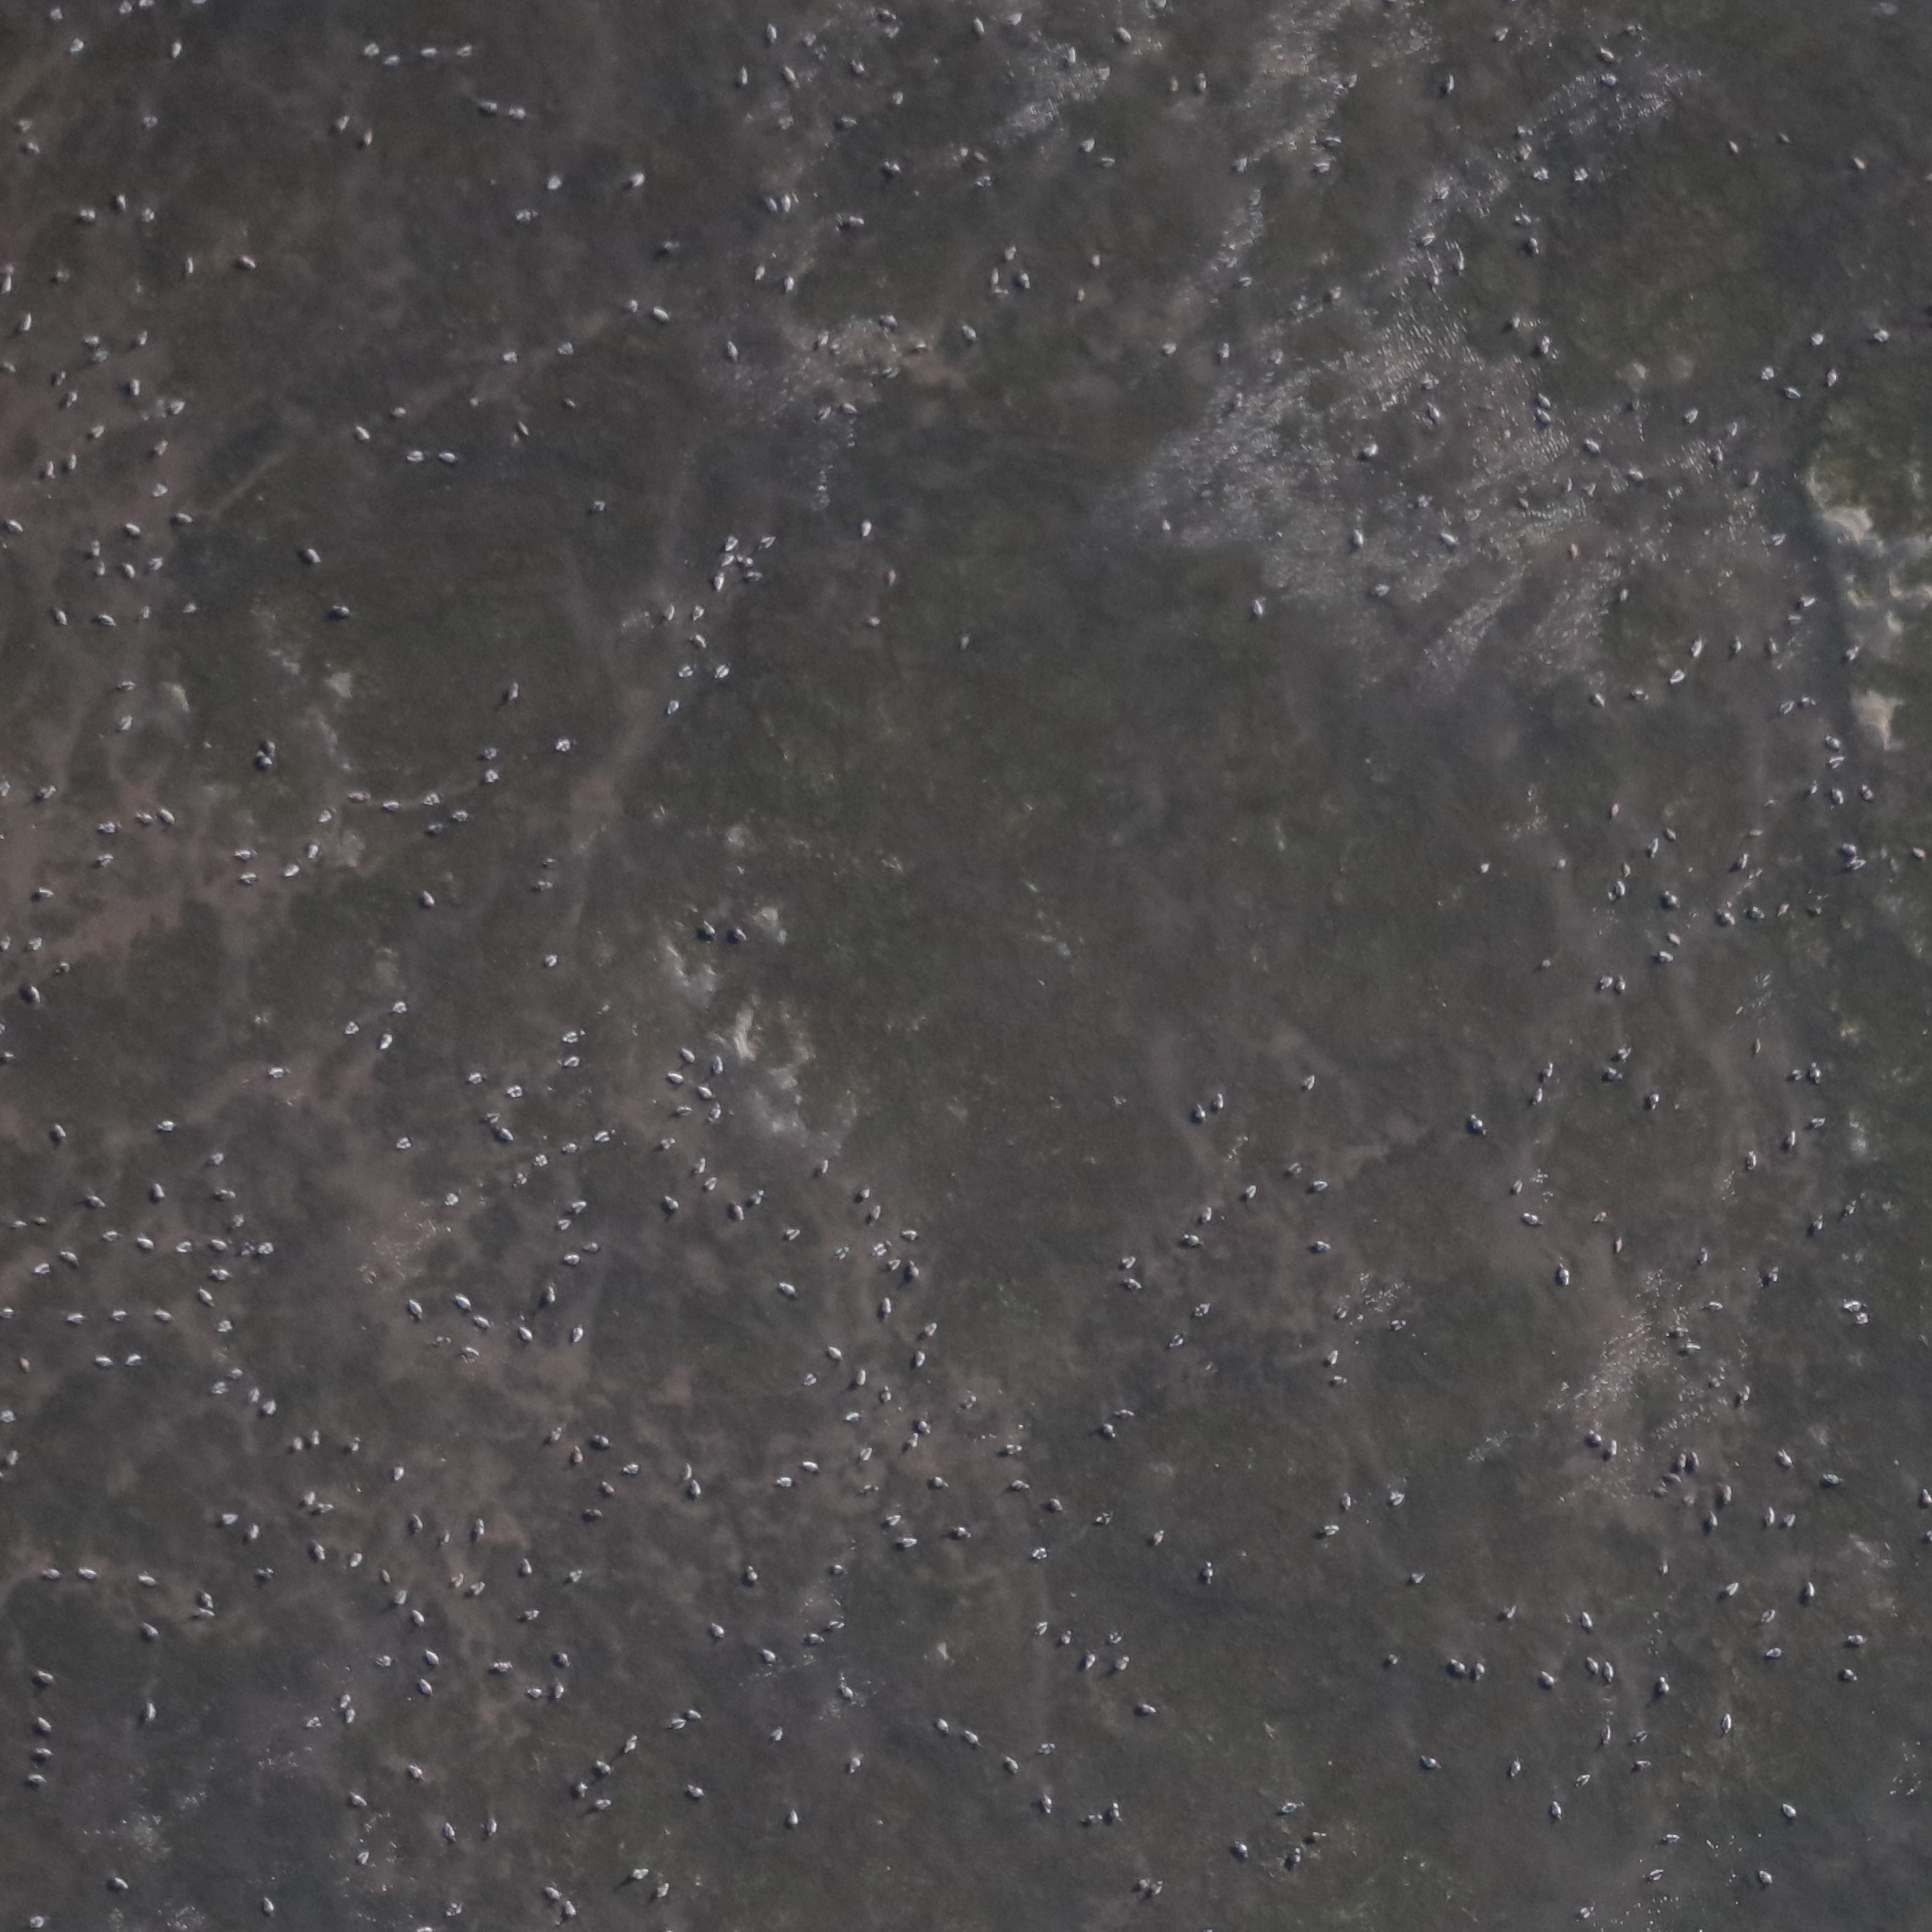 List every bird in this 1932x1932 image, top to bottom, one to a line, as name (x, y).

brant (150, 4)
brant (56, 13)
brant (1151, 13)
brant (126, 14)
brant (1019, 22)
brant (1645, 22)
brant (885, 24)
brant (812, 31)
brant (986, 31)
brant (1126, 33)
brant (1510, 34)
brant (772, 40)
brant (1070, 45)
brant (475, 46)
brant (82, 47)
brant (378, 47)
brant (177, 48)
brant (432, 51)
brant (824, 54)
brant (1611, 54)
brant (398, 56)
brant (862, 63)
brant (742, 76)
brant (1102, 76)
brant (791, 79)
brant (1209, 79)
brant (1614, 80)
brant (1451, 81)
brant (1350, 83)
brant (897, 87)
brant (1179, 87)
brant (491, 100)
brant (521, 107)
brant (158, 119)
brant (785, 119)
brant (26, 126)
brant (346, 126)
brant (856, 130)
brant (368, 136)
brant (1528, 136)
other bird (1783, 136)
brant (1328, 139)
brant (1088, 144)
other bird (1731, 147)
brant (41, 149)
brant (1526, 152)
other bird (976, 153)
brant (902, 163)
other bird (1858, 163)
brant (1115, 165)
brant (1242, 168)
brant (1316, 168)
brant (1593, 173)
other bird (1928, 173)
brant (558, 177)
brant (1541, 177)
brant (640, 181)
brant (986, 188)
brant (1439, 191)
brant (126, 199)
brant (1263, 201)
brant (773, 205)
brant (792, 205)
brant (529, 218)
brant (155, 220)
brant (86, 222)
brant (863, 223)
brant (1525, 223)
brant (1426, 244)
brant (1540, 248)
brant (679, 249)
brant (1011, 250)
brant (1466, 256)
other bird (1095, 262)
brant (196, 263)
brant (254, 264)
brant (18, 266)
brant (762, 276)
brant (1432, 276)
brant (1245, 279)
brant (996, 280)
brant (1024, 282)
brant (64, 287)
brant (12, 288)
brant (794, 292)
brant (1336, 294)
brant (1008, 295)
other bird (1078, 295)
brant (639, 306)
brant (663, 312)
brant (1514, 318)
brant (892, 321)
brant (25, 323)
brant (1878, 330)
brant (969, 332)
brant (1810, 339)
brant (825, 340)
brant (923, 341)
brant (96, 342)
brant (144, 342)
brant (1550, 345)
brant (842, 347)
brant (571, 348)
brant (739, 348)
brant (1165, 349)
brant (1220, 351)
brant (1286, 360)
brant (106, 362)
brant (506, 363)
brant (892, 374)
brant (1426, 375)
brant (1761, 375)
brant (66, 380)
brant (1834, 384)
brant (136, 392)
brant (1790, 396)
brant (73, 398)
brant (1237, 401)
brant (1547, 403)
other bird (570, 404)
brant (825, 406)
brant (853, 406)
brant (403, 411)
brant (1683, 411)
brant (178, 414)
brant (1435, 421)
brant (1543, 425)
brant (1733, 426)
other bird (522, 427)
brant (100, 431)
brant (364, 434)
brant (1602, 443)
brant (1719, 444)
brant (1368, 450)
brant (165, 454)
brant (403, 458)
brant (453, 458)
brant (53, 467)
brant (73, 469)
brant (1638, 474)
brant (1758, 479)
brant (1576, 486)
brant (158, 490)
brant (1596, 491)
other bird (1520, 499)
brant (596, 504)
brant (1421, 505)
brant (1476, 512)
brant (14, 516)
brant (191, 518)
brant (864, 522)
brant (137, 533)
brant (1358, 533)
brant (1780, 533)
brant (1449, 535)
brant (732, 543)
brant (767, 544)
brant (103, 545)
other bird (1571, 551)
brant (308, 555)
brant (752, 556)
brant (162, 566)
brant (724, 566)
brant (109, 570)
brant (131, 572)
other bird (890, 578)
brant (752, 582)
other bird (1624, 592)
brant (720, 594)
brant (1387, 596)
brant (1811, 601)
brant (193, 604)
brant (340, 607)
brant (1259, 608)
brant (71, 609)
brant (694, 609)
brant (666, 610)
brant (151, 611)
brant (1793, 620)
other bird (879, 622)
brant (108, 624)
brant (699, 637)
other bird (961, 637)
brant (1739, 640)
brant (1701, 650)
brant (1778, 650)
brant (1859, 651)
brant (685, 666)
brant (721, 679)
brant (1675, 684)
brant (130, 687)
brant (512, 690)
brant (1599, 695)
brant (1641, 696)
brant (1813, 700)
brant (674, 701)
brant (1790, 710)
brant (136, 721)
brant (1835, 740)
brant (568, 745)
brant (269, 747)
brant (492, 751)
brant (265, 766)
brant (1840, 766)
brant (496, 772)
brant (1820, 785)
brant (56, 792)
brant (1841, 796)
brant (1875, 796)
brant (364, 798)
brant (431, 798)
brant (394, 806)
other bird (1614, 808)
brant (146, 818)
brant (177, 818)
brant (333, 818)
brant (466, 825)
brant (101, 828)
brant (428, 830)
other bird (1755, 831)
other bird (1673, 834)
brant (248, 852)
brant (1845, 855)
other bird (1917, 855)
brant (1660, 856)
brant (314, 857)
brant (1745, 862)
brant (549, 866)
other bird (1484, 866)
other bird (1562, 866)
other bird (1626, 868)
brant (293, 869)
brant (104, 871)
brant (249, 872)
brant (1864, 872)
brant (550, 891)
brant (39, 893)
brant (433, 893)
brant (1615, 896)
brant (1677, 897)
other bird (1779, 905)
other bird (1816, 910)
brant (1764, 917)
brant (1728, 920)
brant (711, 928)
other bird (1674, 939)
brant (9, 943)
brant (751, 943)
brant (36, 944)
brant (1666, 955)
brant (551, 964)
brant (69, 972)
brant (1603, 978)
brant (1630, 990)
brant (39, 993)
brant (402, 1009)
brant (354, 1033)
brant (580, 1039)
brant (386, 1042)
other bird (1756, 1045)
brant (1636, 1050)
brant (682, 1051)
brant (12, 1059)
brant (1553, 1065)
brant (572, 1068)
brant (722, 1068)
brant (479, 1071)
brant (1793, 1071)
brant (680, 1073)
brant (277, 1074)
brant (1612, 1075)
brant (1821, 1076)
brant (1309, 1082)
brant (515, 1083)
brant (713, 1093)
brant (1225, 1097)
brant (1543, 1100)
brant (1653, 1101)
brant (686, 1107)
brant (1207, 1109)
brant (493, 1113)
brant (718, 1113)
brant (167, 1127)
brant (602, 1128)
brant (1477, 1129)
brant (1815, 1129)
brant (68, 1134)
brant (510, 1135)
brant (413, 1136)
brant (668, 1136)
brant (1787, 1143)
brant (574, 1152)
brant (1762, 1159)
brant (220, 1160)
brant (549, 1160)
brant (701, 1160)
brant (836, 1162)
brant (1294, 1165)
brant (525, 1181)
brant (1520, 1182)
brant (166, 1184)
brant (1320, 1184)
brant (719, 1186)
brant (1246, 1188)
brant (228, 1190)
brant (759, 1193)
brant (673, 1195)
brant (863, 1195)
brant (579, 1200)
brant (461, 1201)
brant (99, 1204)
other bird (1599, 1212)
brant (1536, 1213)
brant (1840, 1213)
brant (1203, 1216)
brant (877, 1218)
other bird (38, 1219)
brant (236, 1220)
brant (742, 1220)
brant (569, 1222)
brant (1814, 1223)
other bird (15, 1226)
brant (919, 1231)
brant (116, 1234)
brant (792, 1237)
brant (1193, 1240)
brant (147, 1241)
brant (602, 1245)
brant (1321, 1245)
brant (241, 1246)
brant (267, 1246)
brant (889, 1247)
other bird (1619, 1247)
brant (216, 1249)
brant (1701, 1252)
brant (176, 1253)
brant (1137, 1253)
brant (70, 1255)
brant (839, 1255)
brant (573, 1259)
brant (896, 1260)
brant (44, 1269)
brant (232, 1271)
brant (920, 1276)
brant (1781, 1276)
brant (1136, 1279)
brant (1568, 1282)
brant (208, 1285)
brant (551, 1288)
brant (790, 1291)
brant (460, 1301)
brant (1855, 1305)
brant (894, 1306)
brant (1204, 1306)
brant (1714, 1306)
brant (413, 1308)
brant (1341, 1309)
brant (9, 1312)
brant (167, 1318)
brant (122, 1319)
brant (484, 1319)
brant (77, 1320)
brant (1869, 1326)
brant (1401, 1327)
brant (929, 1330)
brant (1673, 1330)
brant (235, 1331)
brant (521, 1332)
brant (580, 1340)
brant (1172, 1342)
brant (1695, 1350)
brant (471, 1355)
brant (137, 1356)
brant (928, 1356)
brant (840, 1358)
brant (105, 1359)
brant (1328, 1359)
other bird (26, 1367)
brant (237, 1372)
brant (1721, 1372)
brant (863, 1380)
brant (217, 1385)
brant (1340, 1386)
brant (813, 1388)
brant (252, 1391)
brant (893, 1392)
brant (1750, 1394)
brant (965, 1406)
brant (269, 1407)
brant (1128, 1408)
brant (858, 1418)
brant (6, 1419)
brant (934, 1426)
brant (1112, 1430)
brant (564, 1435)
brant (1597, 1437)
brant (313, 1439)
brant (604, 1439)
brant (354, 1444)
brant (911, 1447)
brant (295, 1449)
brant (869, 1450)
brant (1017, 1454)
brant (1791, 1456)
brant (9, 1459)
brant (578, 1459)
brant (1611, 1459)
brant (1701, 1460)
brant (632, 1461)
brant (1685, 1463)
brant (812, 1466)
brant (687, 1470)
brant (403, 1473)
brant (1837, 1478)
brant (781, 1479)
brant (1674, 1479)
brant (941, 1482)
brant (1017, 1489)
brant (606, 1491)
brant (877, 1491)
brant (1659, 1493)
brant (1732, 1494)
brant (701, 1495)
brant (1693, 1498)
brant (1928, 1498)
brant (309, 1499)
brant (1053, 1502)
brant (1387, 1502)
brant (1342, 1504)
brant (332, 1508)
brant (418, 1510)
brant (1110, 1512)
brant (1770, 1512)
brant (1797, 1514)
brant (597, 1518)
brant (896, 1523)
brant (1710, 1523)
brant (226, 1524)
brant (475, 1528)
brant (1327, 1529)
brant (967, 1532)
brant (1157, 1533)
brant (254, 1534)
brant (451, 1538)
brant (918, 1540)
brant (324, 1548)
brant (1037, 1554)
brant (362, 1560)
brant (540, 1563)
brant (1665, 1566)
brant (45, 1571)
brant (753, 1571)
brant (837, 1571)
other bird (385, 1576)
brant (1219, 1577)
brant (89, 1578)
brant (269, 1580)
brant (1422, 1581)
brant (456, 1582)
brant (149, 1583)
brant (585, 1584)
brant (1733, 1586)
brant (485, 1588)
brant (1815, 1591)
brant (211, 1599)
brant (414, 1600)
brant (425, 1616)
brant (541, 1616)
brant (1771, 1616)
brant (213, 1618)
brant (1514, 1618)
brant (727, 1624)
brant (1589, 1626)
brant (836, 1628)
brant (1047, 1628)
brant (160, 1629)
brant (1125, 1639)
brant (1072, 1640)
brant (819, 1642)
brant (1864, 1642)
brant (780, 1651)
brant (1787, 1652)
brant (1406, 1655)
brant (388, 1657)
brant (442, 1659)
brant (555, 1659)
brant (1090, 1659)
brant (503, 1660)
brant (1586, 1661)
brant (1457, 1667)
brant (1127, 1669)
brant (1476, 1672)
brant (1610, 1672)
brant (41, 1676)
brant (1555, 1676)
brant (1856, 1676)
brant (538, 1684)
brant (1671, 1685)
brant (852, 1686)
brant (426, 1688)
brant (561, 1695)
brant (1152, 1700)
brant (344, 1702)
brant (155, 1707)
brant (703, 1712)
brant (686, 1716)
brant (359, 1725)
brant (321, 1726)
brant (947, 1728)
brant (1615, 1728)
brant (1735, 1728)
brant (783, 1729)
brant (45, 1734)
brant (1650, 1736)
brant (983, 1742)
brant (628, 1746)
brant (1049, 1749)
brant (42, 1755)
brant (1430, 1762)
brant (606, 1765)
brant (858, 1765)
brant (1014, 1768)
brant (1521, 1768)
brant (1589, 1769)
brant (1643, 1769)
brant (42, 1775)
brant (421, 1776)
brant (588, 1784)
brant (697, 1785)
brant (1053, 1800)
brant (610, 1801)
brant (1561, 1801)
brant (365, 1802)
brant (1290, 1803)
brant (1114, 1807)
brant (1791, 1810)
brant (790, 1818)
brant (1094, 1818)
brant (487, 1827)
brant (456, 1832)
brant (1677, 1833)
brant (1321, 1838)
brant (1244, 1843)
brant (1292, 1853)
brant (367, 1862)
brant (1666, 1866)
brant (644, 1874)
brant (117, 1880)
brant (1765, 1880)
brant (1143, 1883)
brant (552, 1892)
brant (668, 1892)
brant (1156, 1895)
brant (466, 1906)
brant (273, 1907)
brant (1587, 1907)
brant (574, 1915)
brant (38, 1918)